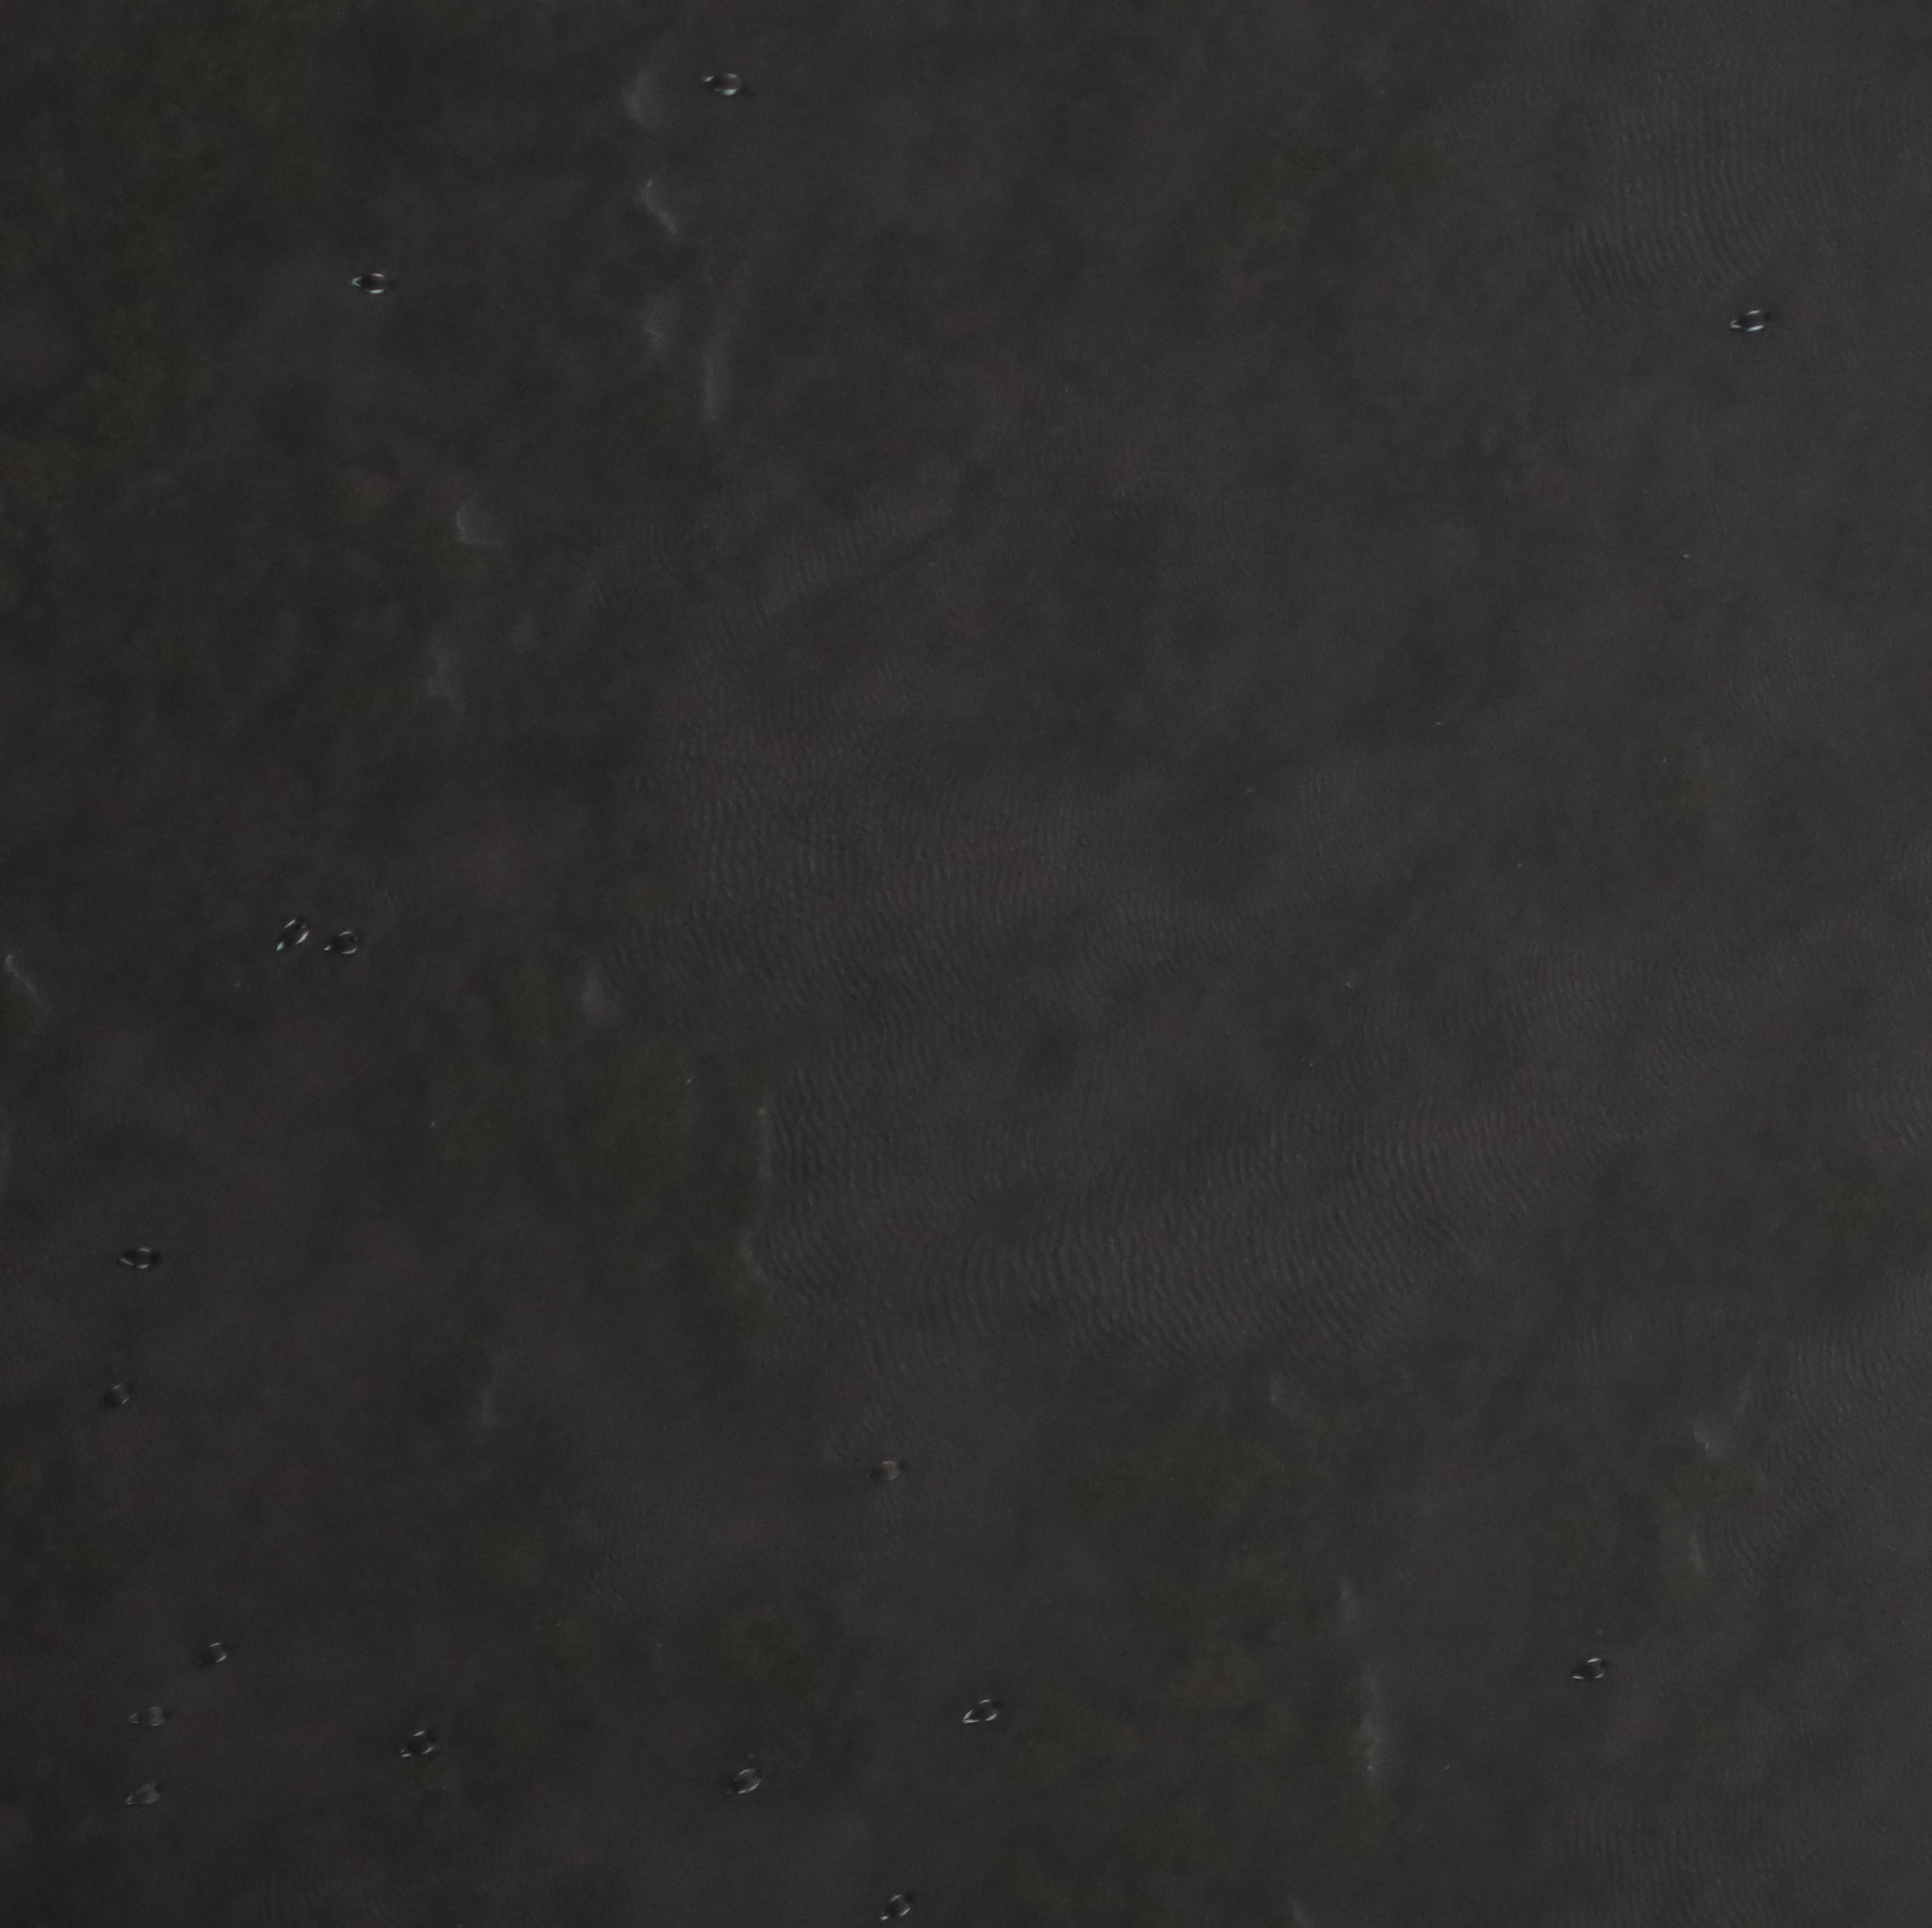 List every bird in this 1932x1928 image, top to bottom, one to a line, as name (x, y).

brant (727, 82)
brant (374, 283)
brant (1752, 320)
brant (295, 934)
brant (346, 941)
brant (139, 1257)
brant (118, 1396)
brant (888, 1469)
brant (218, 1655)
brant (1593, 1669)
brant (981, 1710)
brant (146, 1715)
brant (420, 1746)
brant (746, 1780)
brant (145, 1792)
brant (904, 1905)